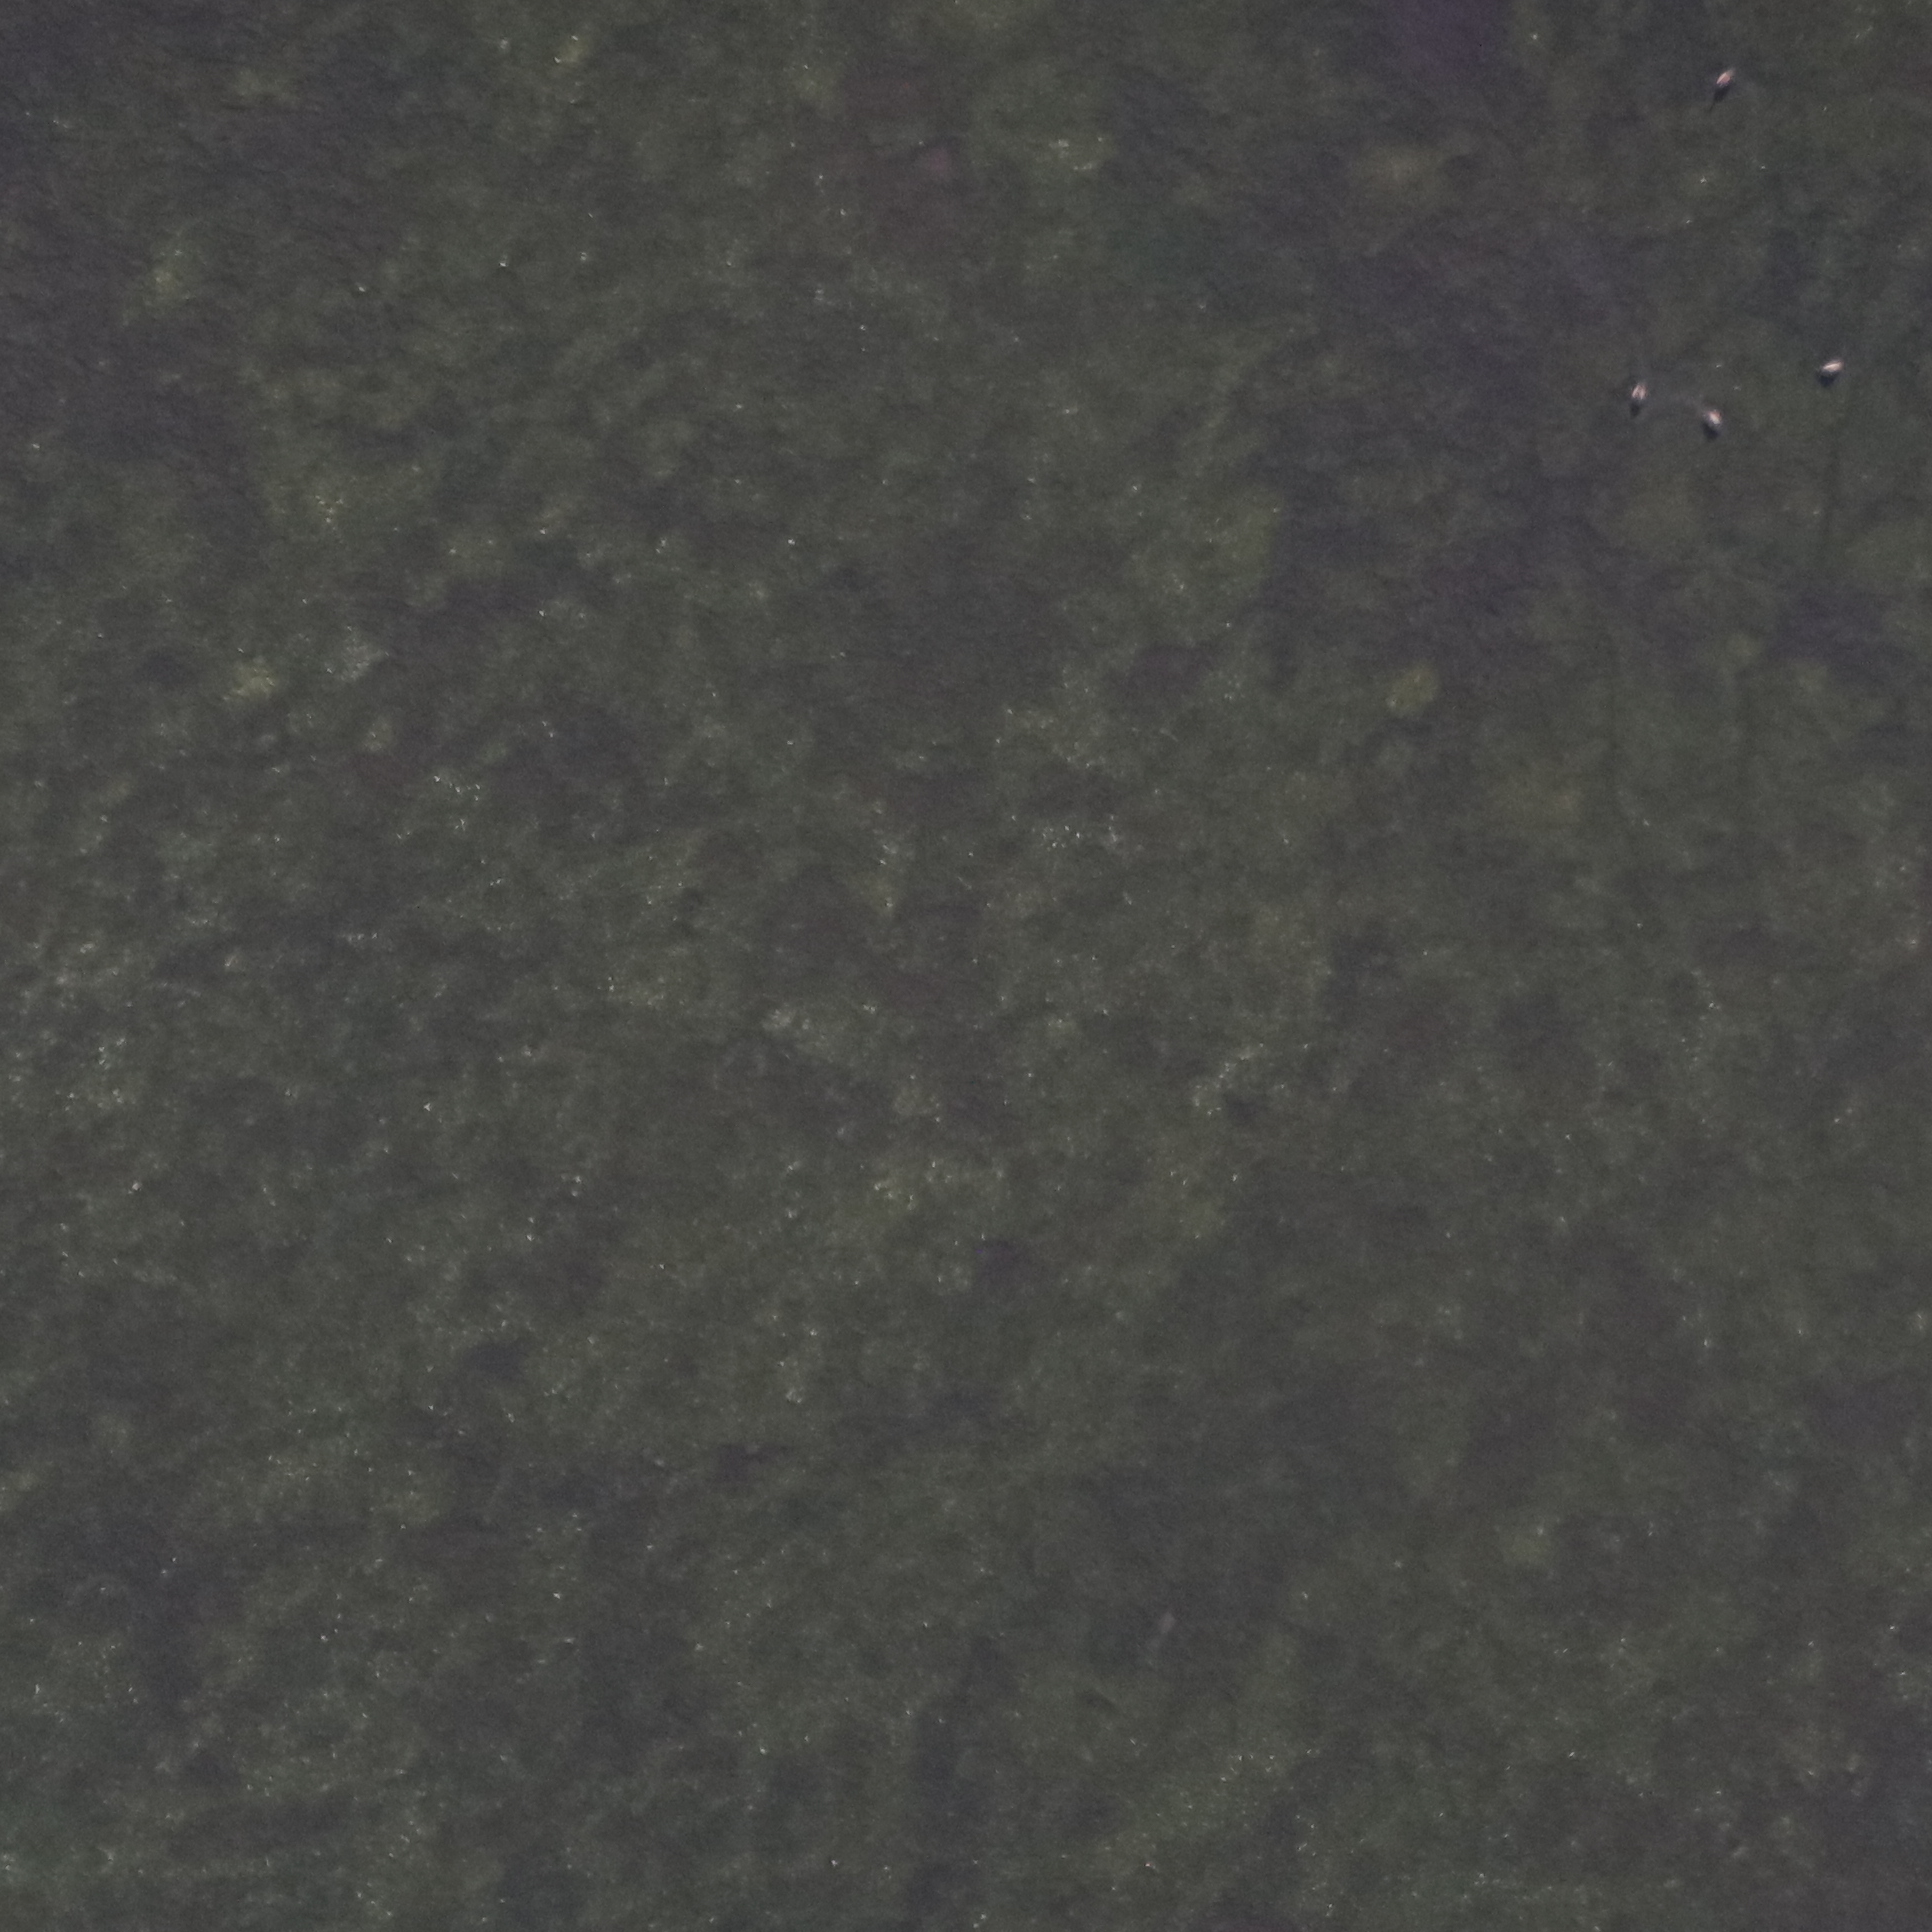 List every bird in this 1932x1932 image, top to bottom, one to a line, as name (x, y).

Canada goose (1725, 82)
Canada goose (1831, 371)
Canada goose (1641, 397)
Canada goose (1715, 422)